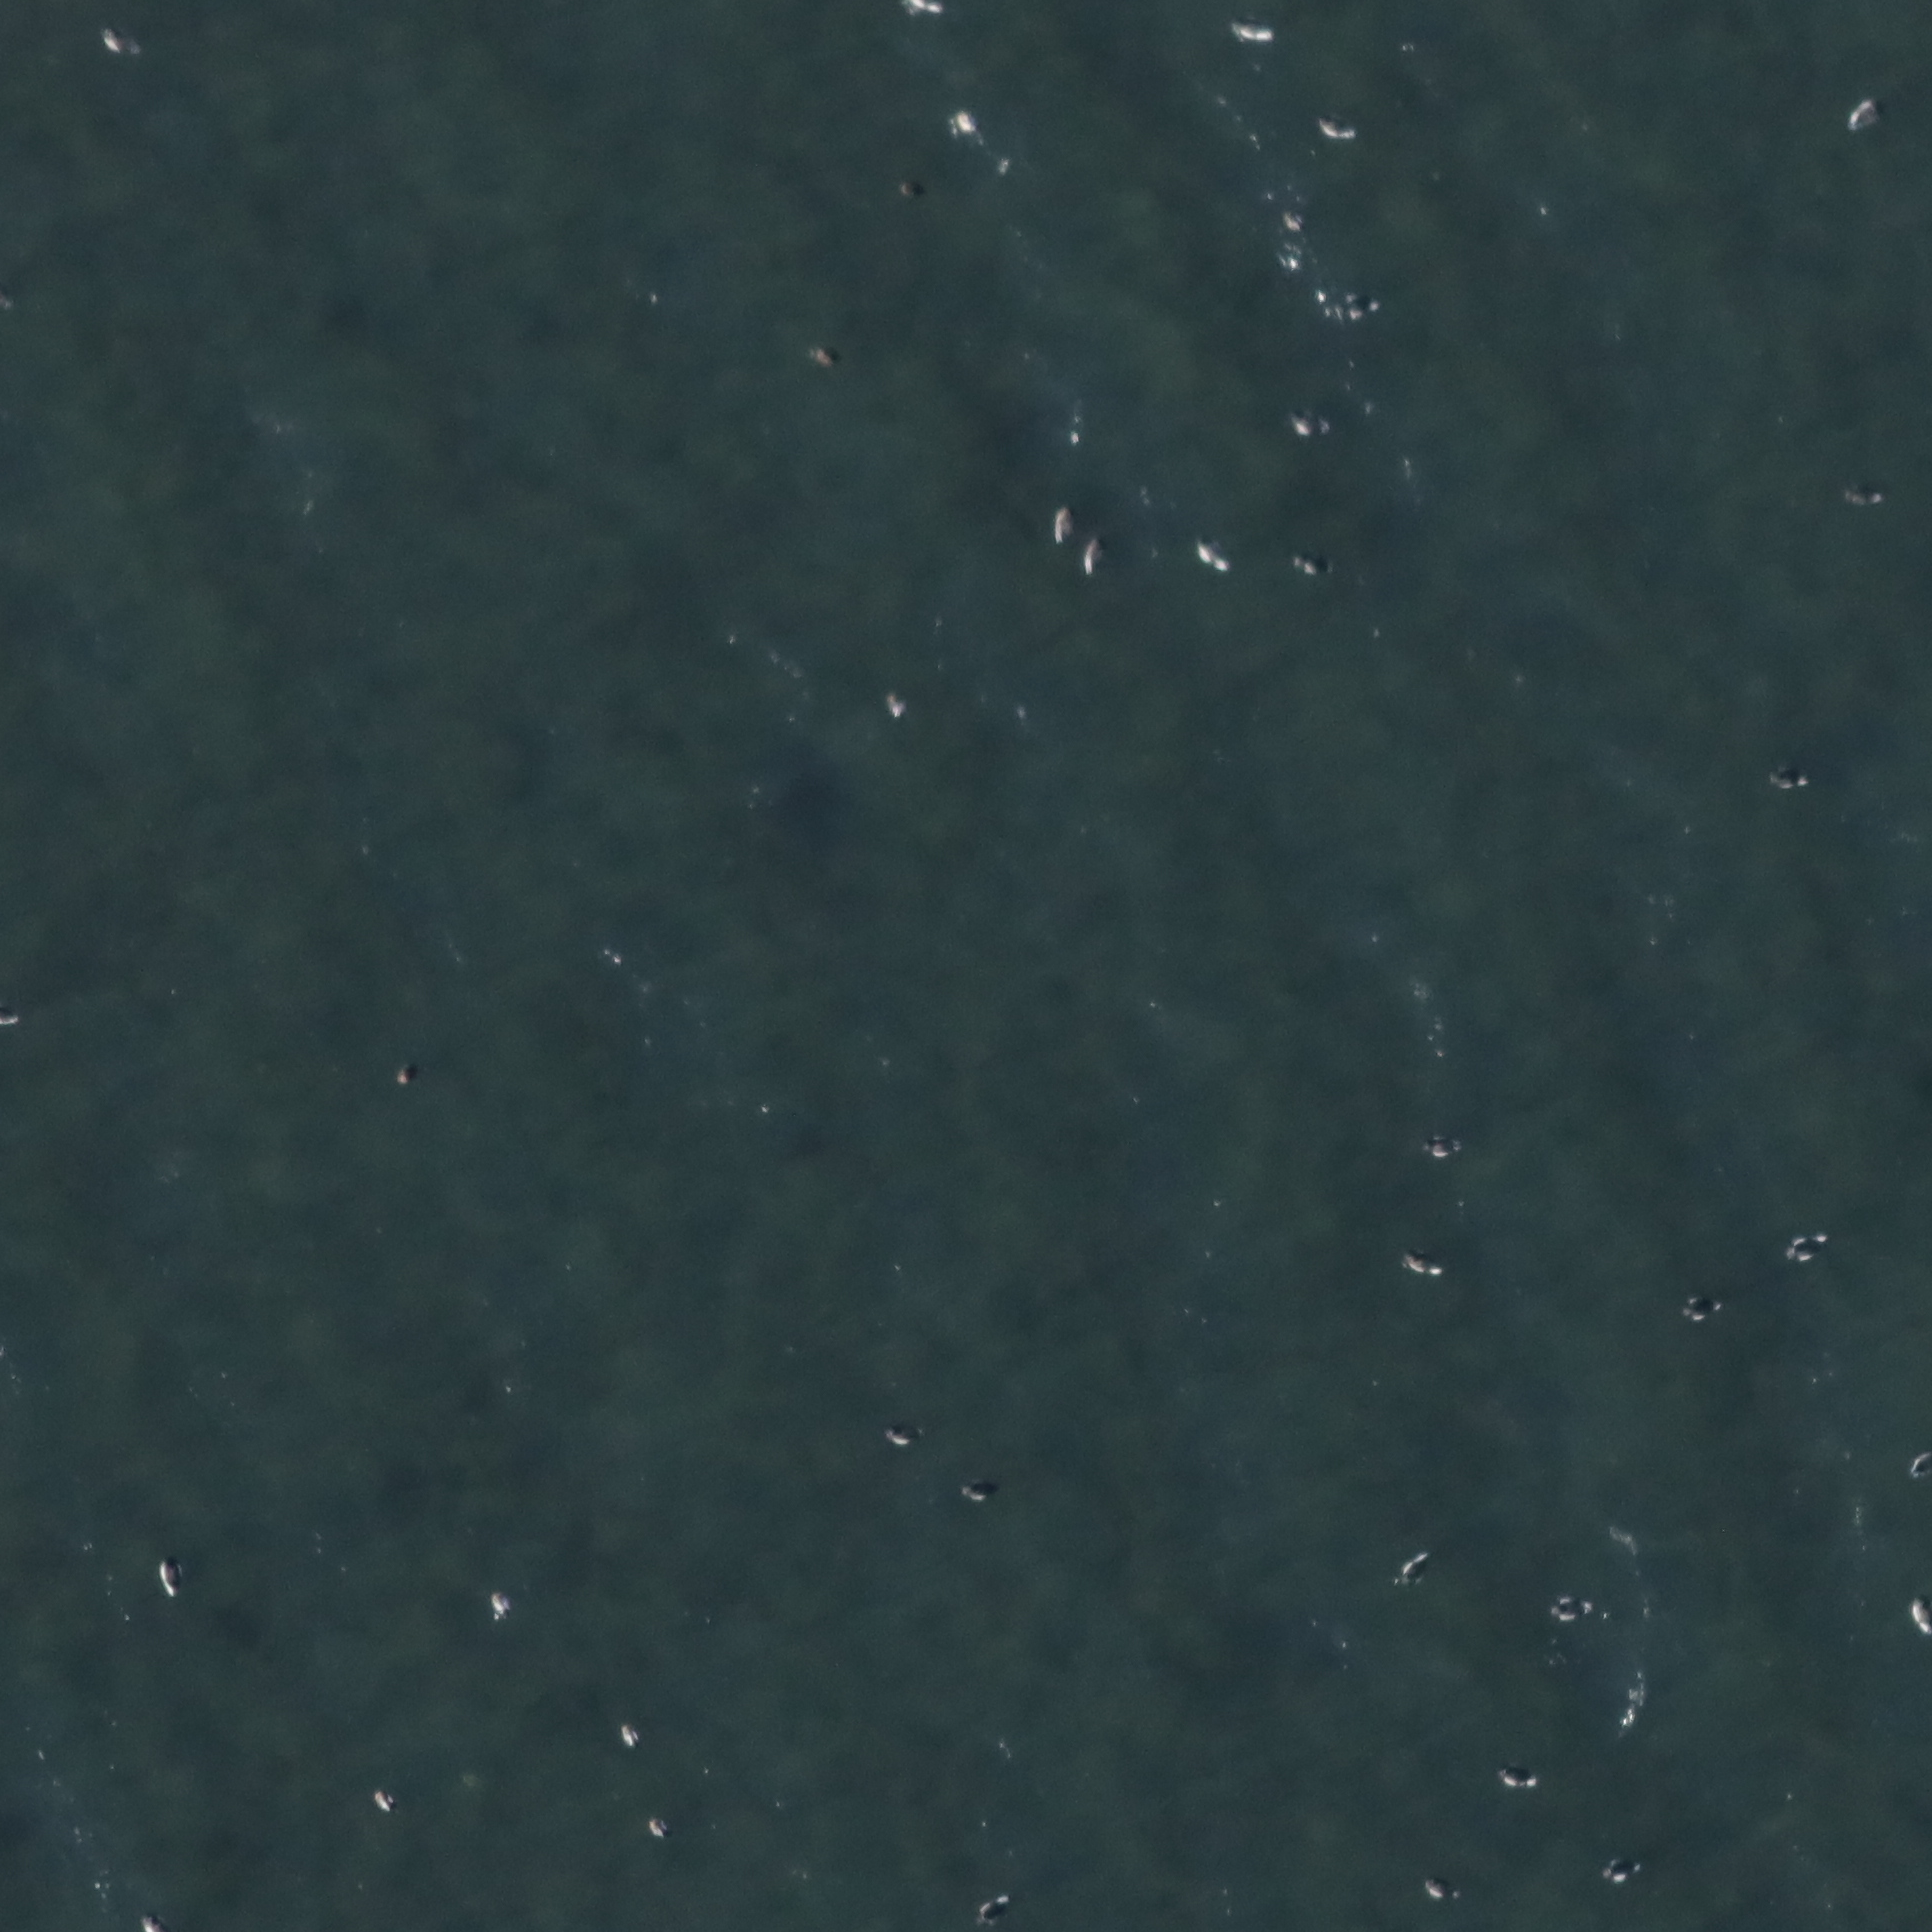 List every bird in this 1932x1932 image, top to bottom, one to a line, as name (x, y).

brant (1250, 28)
brant (115, 41)
brant (1866, 113)
other bird (965, 121)
brant (1336, 127)
other bird (914, 190)
other bird (1292, 218)
brant (1358, 304)
other bird (828, 355)
brant (1311, 424)
brant (1867, 497)
brant (1062, 522)
brant (1093, 550)
brant (1213, 551)
brant (1311, 565)
brant (898, 701)
brant (1790, 775)
brant (2, 1015)
other bird (405, 1074)
brant (1443, 1147)
brant (1808, 1250)
brant (1419, 1261)
brant (1699, 1307)
brant (899, 1431)
brant (1926, 1464)
brant (980, 1489)
brant (1417, 1568)
brant (170, 1575)
other bird (498, 1604)
brant (1568, 1611)
brant (1924, 1615)
other bird (632, 1737)
brant (1515, 1779)
other bird (385, 1800)
other bird (653, 1827)
brant (1626, 1870)
brant (1444, 1889)
brant (991, 1910)
brant (157, 1928)